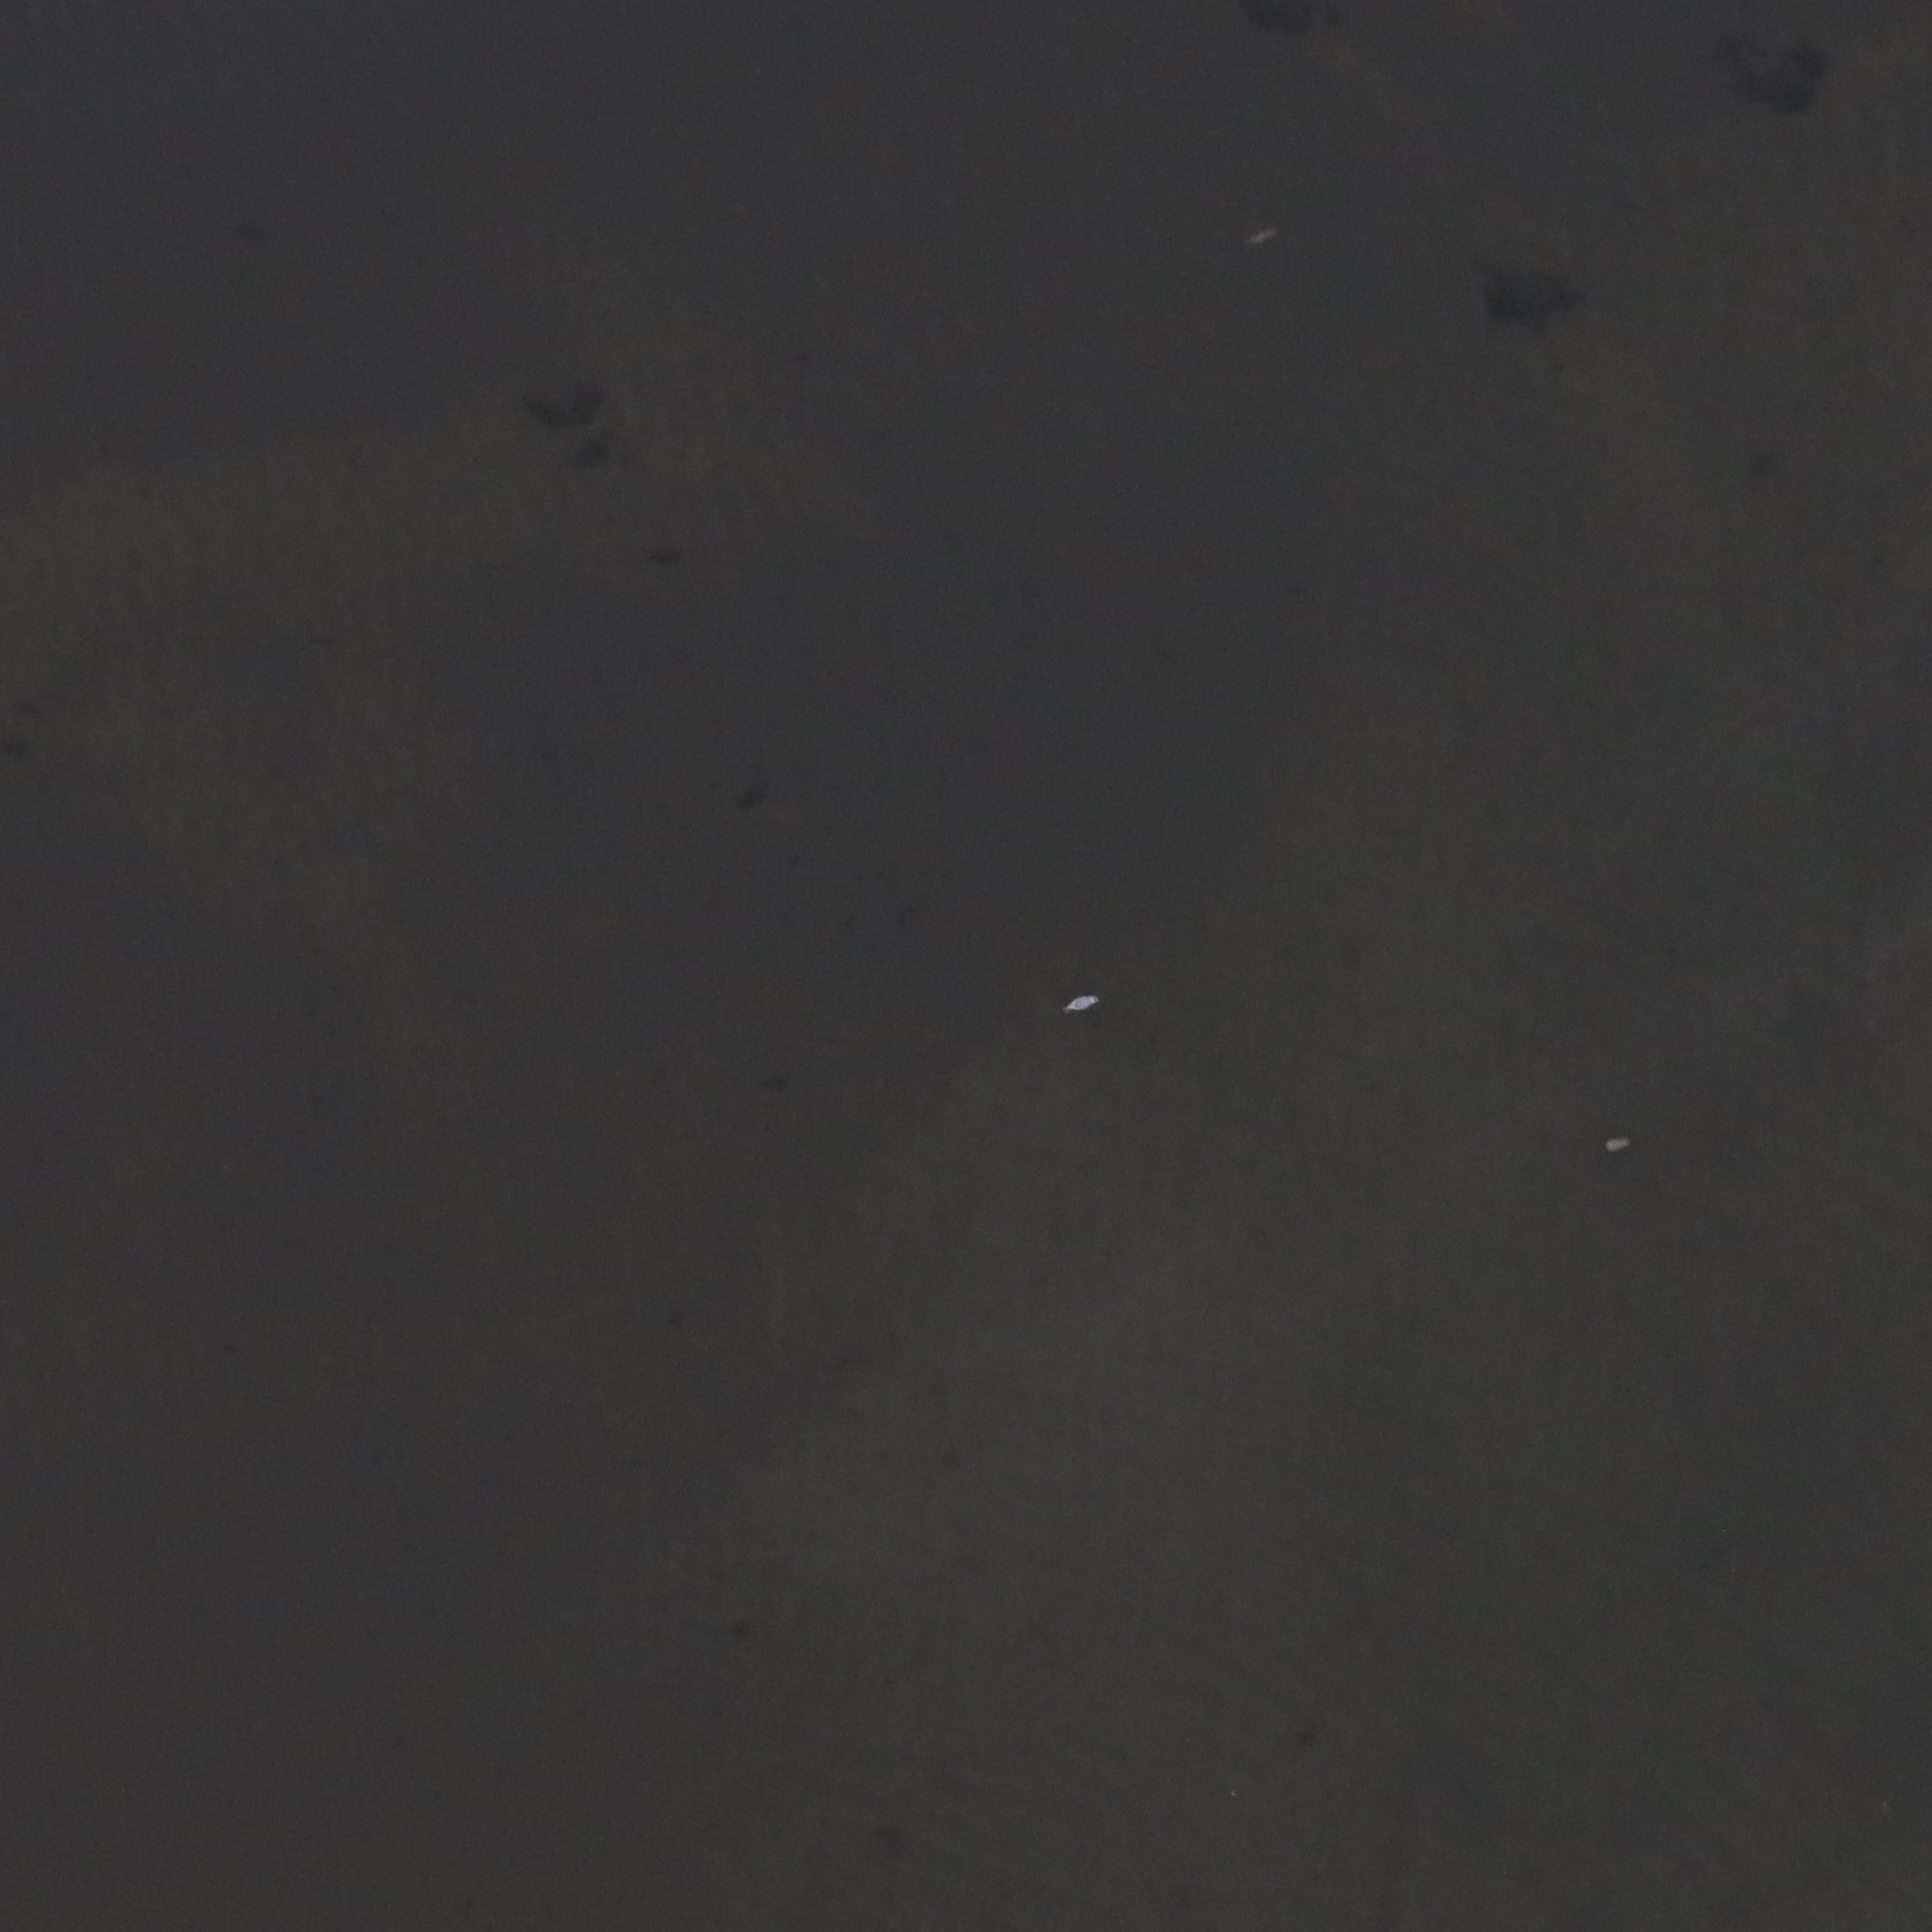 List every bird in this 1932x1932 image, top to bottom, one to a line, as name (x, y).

gull (1082, 1002)